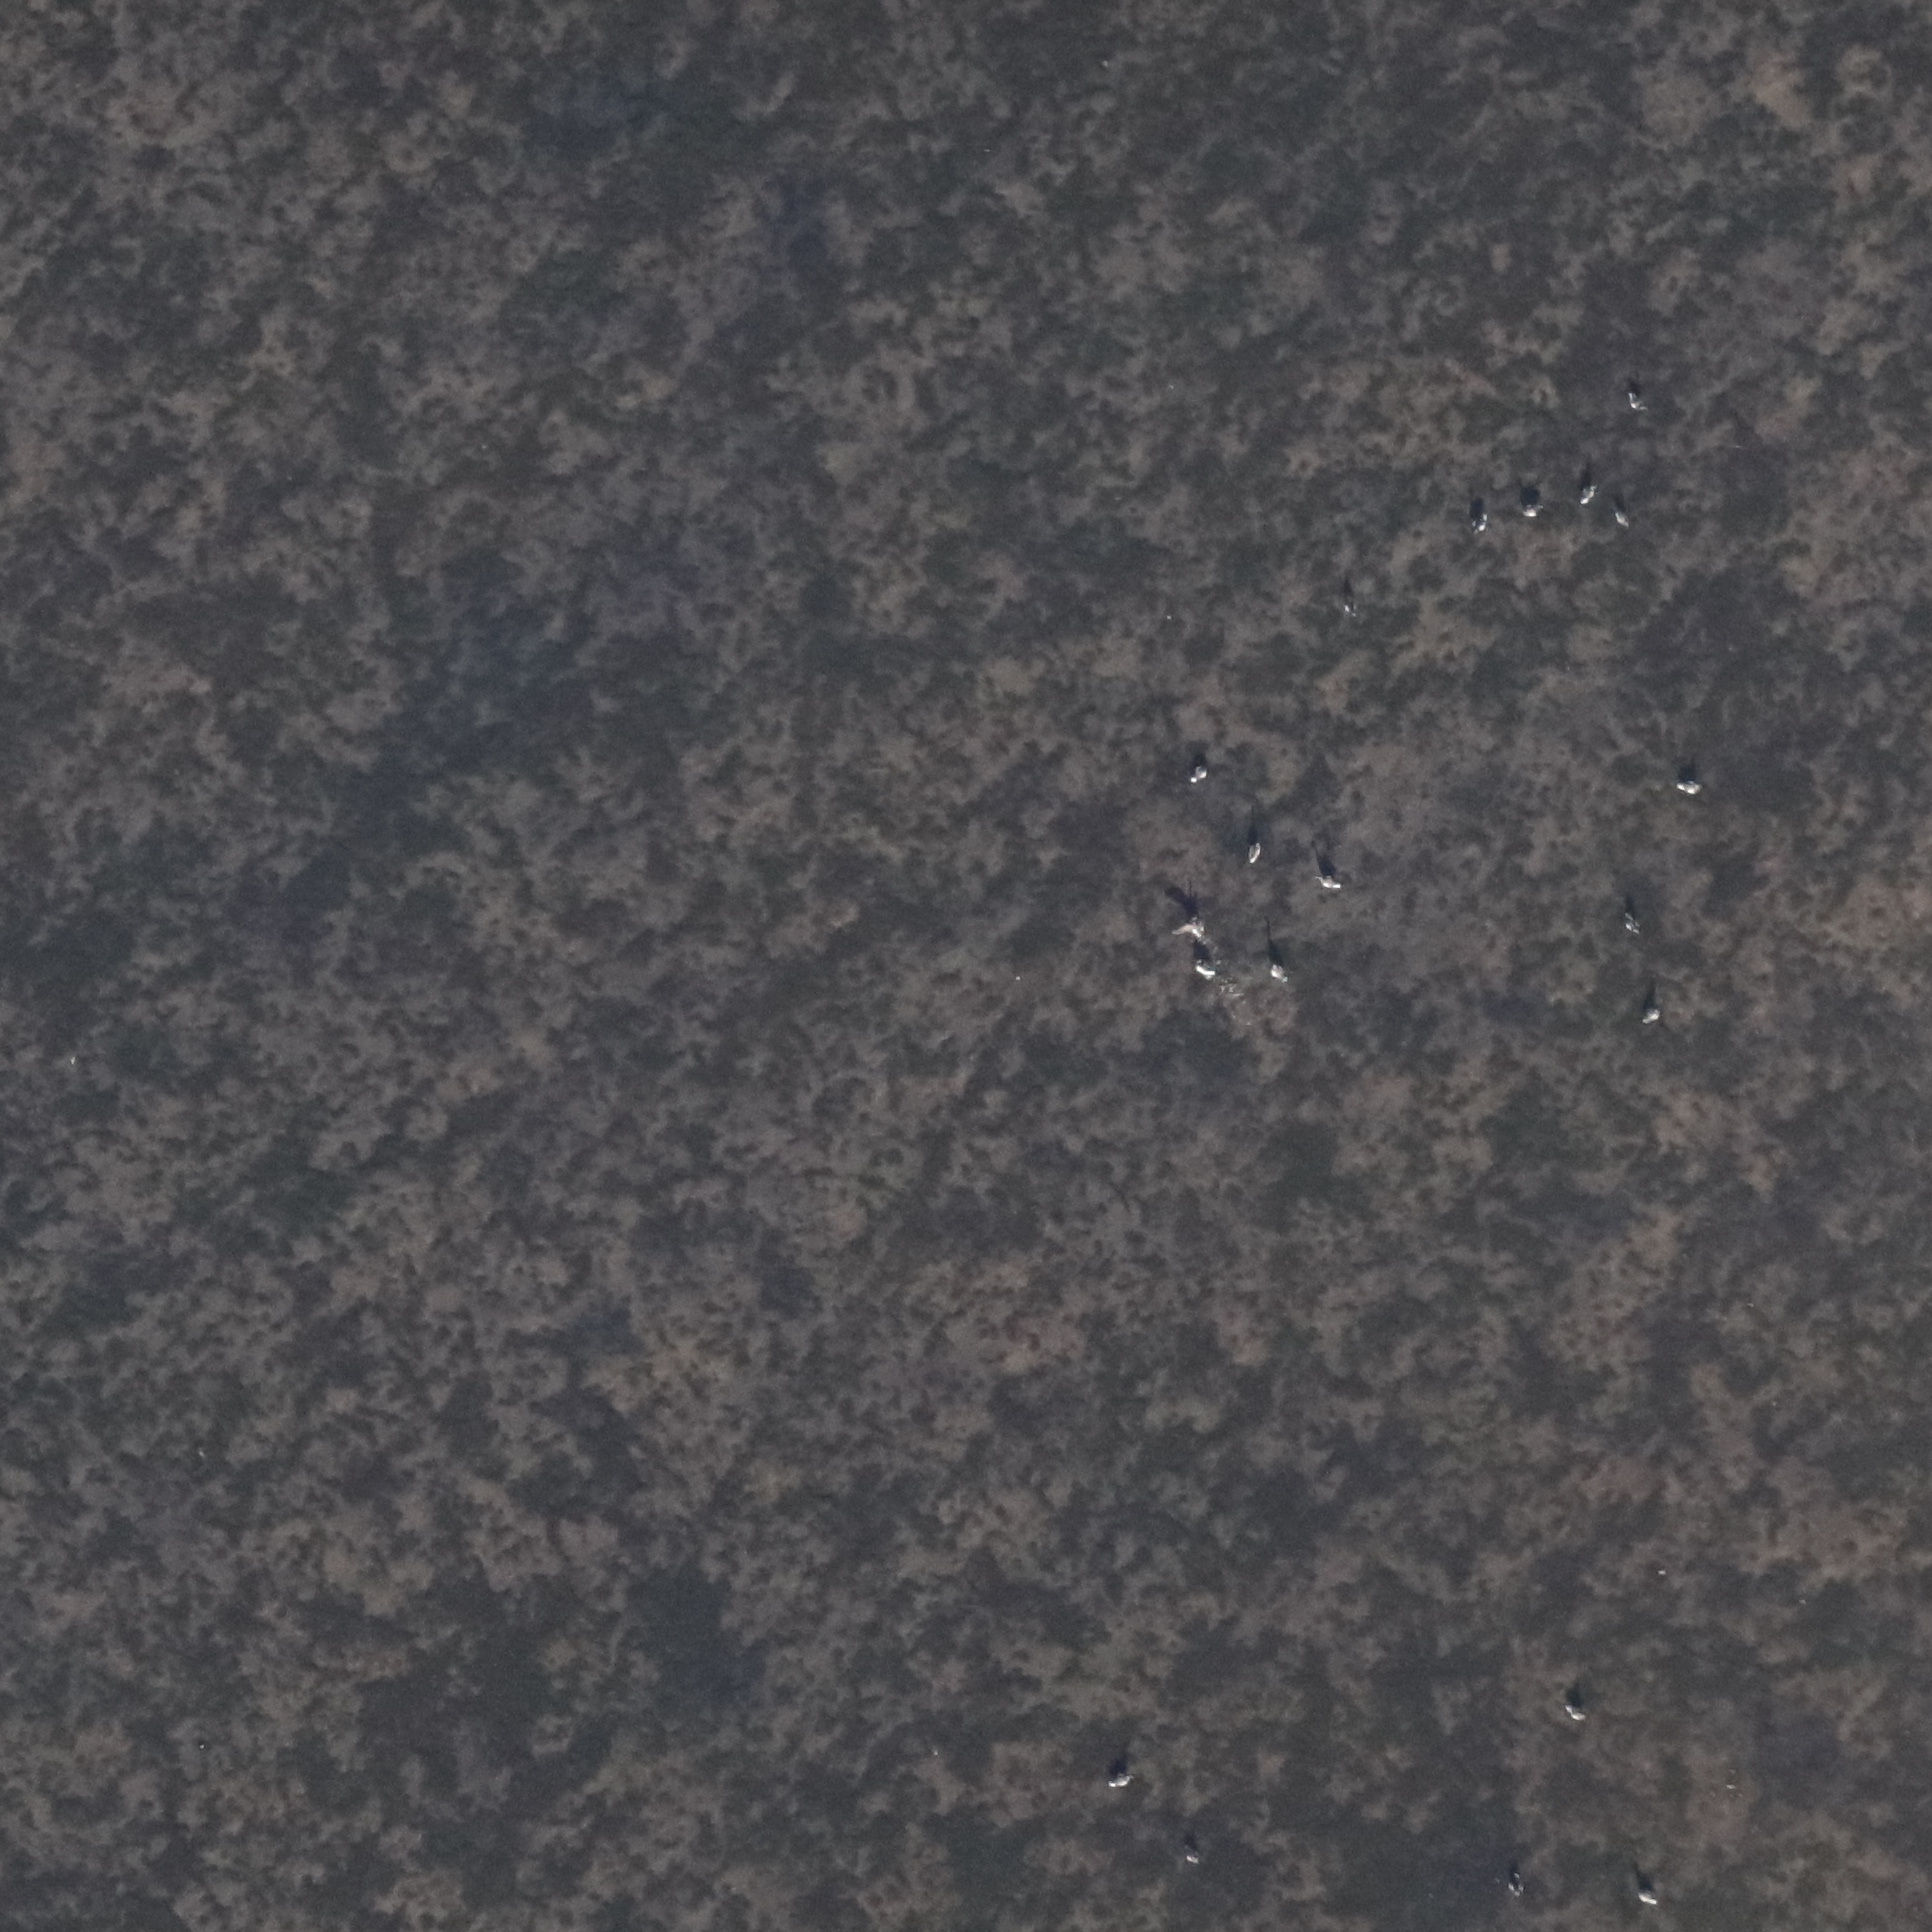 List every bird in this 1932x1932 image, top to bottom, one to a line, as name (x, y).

brant (1635, 401)
brant (1588, 494)
brant (1531, 511)
brant (1620, 516)
brant (1480, 524)
brant (1349, 608)
brant (1198, 774)
brant (1690, 789)
brant (1254, 851)
brant (1329, 882)
brant (1631, 924)
brant (1196, 926)
brant (1205, 965)
brant (1279, 971)
brant (1653, 1013)
brant (1576, 1712)
brant (1121, 1779)
brant (1191, 1855)
brant (1517, 1887)
brant (1648, 1896)